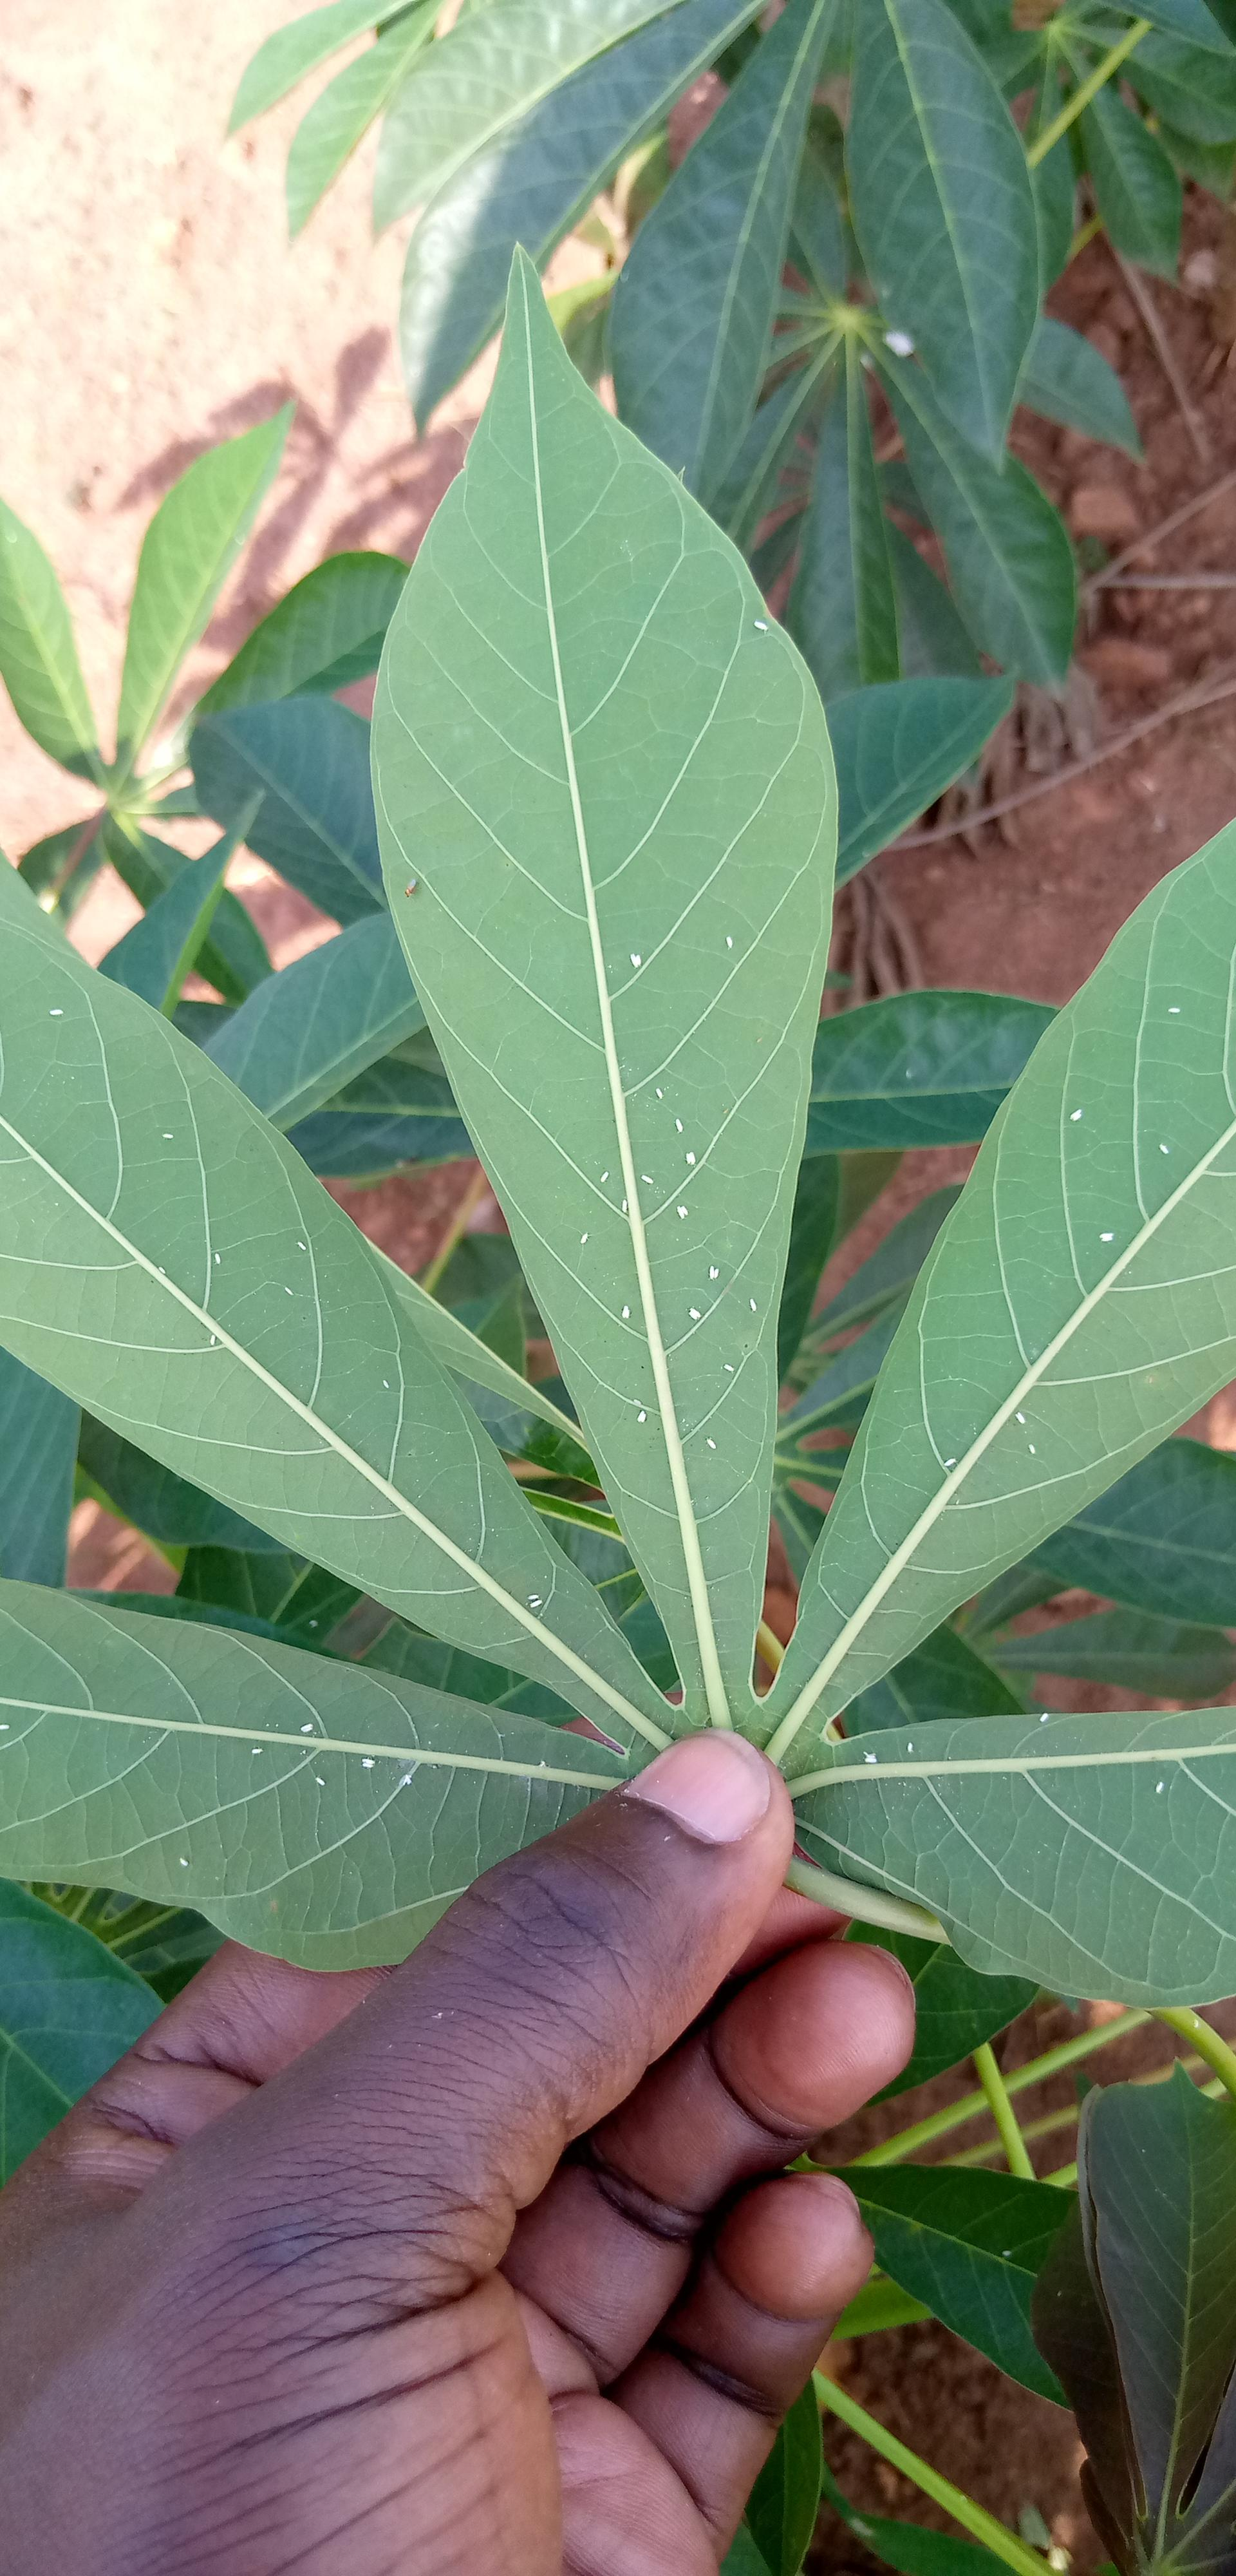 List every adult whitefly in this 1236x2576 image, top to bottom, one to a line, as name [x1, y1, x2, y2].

whitefly [751, 618, 771, 634]
whitefly [724, 934, 735, 950]
whitefly [628, 952, 639, 969]
whitefly [635, 954, 642, 967]
whitefly [1165, 1006, 1181, 1015]
whitefly [46, 1008, 66, 1019]
whitefly [654, 1087, 666, 1101]
whitefly [1069, 1108, 1082, 1121]
whitefly [1072, 1112, 1082, 1122]
whitefly [673, 1117, 684, 1133]
whitefly [160, 1132, 176, 1141]
whitefly [1156, 1142, 1170, 1157]
whitefly [685, 1150, 691, 1165]
whitefly [690, 1151, 697, 1166]
whitefly [599, 1170, 610, 1184]
whitefly [639, 1173, 655, 1186]
whitefly [621, 1198, 628, 1213]
whitefly [675, 1205, 686, 1220]
whitefly [680, 1205, 689, 1216]
whitefly [578, 1231, 590, 1245]
whitefly [1098, 1231, 1115, 1239]
whitefly [1100, 1236, 1113, 1243]
whitefly [296, 1241, 308, 1252]
whitefly [212, 1251, 225, 1266]
whitefly [707, 1264, 715, 1281]
whitefly [714, 1267, 719, 1280]
whitefly [748, 1296, 758, 1314]
whitefly [621, 1305, 629, 1319]
whitefly [689, 1307, 702, 1320]
whitefly [626, 1309, 630, 1318]
whitefly [687, 1311, 698, 1321]
whitefly [208, 1333, 218, 1347]
whitefly [722, 1363, 736, 1374]
whitefly [380, 1378, 392, 1390]
whitefly [636, 1410, 645, 1423]
whitefly [1013, 1410, 1027, 1425]
whitefly [641, 1412, 646, 1424]
whitefly [705, 1436, 718, 1450]
whitefly [1027, 1442, 1036, 1456]
whitefly [942, 1457, 957, 1469]
whitefly [526, 1593, 540, 1601]
whitefly [529, 1598, 543, 1609]
whitefly [1038, 1710, 1049, 1725]
whitefly [1, 1723, 12, 1731]
whitefly [300, 1723, 314, 1732]
whitefly [303, 1727, 314, 1734]
whitefly [904, 1741, 915, 1755]
whitefly [248, 1747, 265, 1757]
whitefly [861, 1749, 876, 1758]
whitefly [360, 1757, 376, 1765]
whitefly [863, 1757, 879, 1765]
whitefly [360, 1763, 374, 1769]
whitefly [401, 1773, 415, 1786]
whitefly [314, 1776, 327, 1788]
whitefly [1152, 1779, 1166, 1795]
whitefly [178, 1857, 190, 1868]